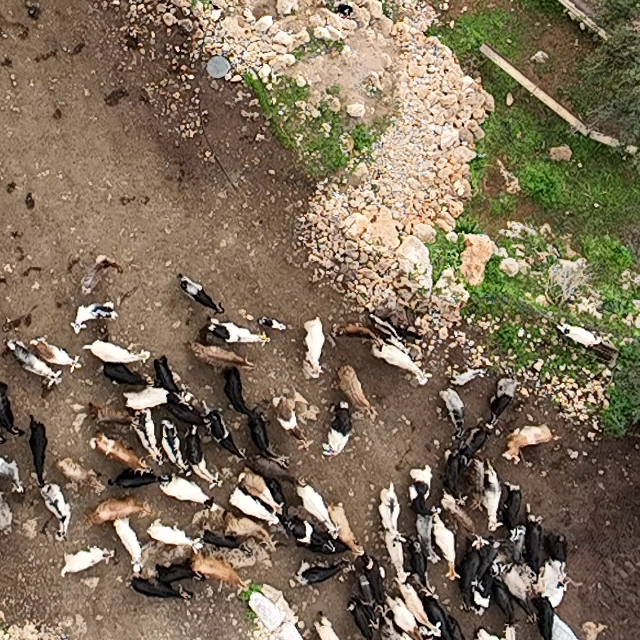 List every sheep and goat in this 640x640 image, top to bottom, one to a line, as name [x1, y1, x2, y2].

goat [80, 252, 117, 294]
goat [178, 273, 226, 315]
goat [71, 301, 117, 332]
goat [369, 314, 401, 340]
goat [208, 316, 271, 346]
goat [258, 316, 286, 330]
goat [302, 316, 326, 371]
goat [556, 323, 601, 345]
goat [332, 325, 383, 352]
goat [30, 337, 83, 372]
goat [386, 337, 410, 354]
goat [82, 339, 152, 363]
goat [4, 341, 63, 385]
goat [189, 342, 255, 369]
goat [371, 343, 429, 386]
goat [152, 355, 188, 392]
goat [102, 361, 147, 384]
goat [334, 365, 379, 421]
goat [222, 366, 256, 416]
goat [449, 370, 486, 385]
goat [0, 375, 25, 439]
goat [486, 377, 518, 429]
goat [0, 382, 6, 444]
goat [124, 388, 168, 407]
goat [440, 388, 465, 437]
goat [272, 395, 312, 452]
goat [88, 402, 133, 425]
goat [321, 402, 354, 454]
goat [132, 409, 165, 465]
goat [206, 410, 245, 459]
goat [249, 412, 285, 465]
goat [29, 414, 48, 490]
goat [160, 417, 191, 475]
goat [501, 422, 551, 458]
goat [186, 423, 223, 488]
goat [460, 427, 487, 466]
goat [94, 428, 154, 473]
goat [444, 449, 465, 506]
goat [0, 453, 24, 492]
goat [55, 456, 107, 492]
goat [466, 458, 486, 508]
goat [485, 461, 501, 529]
goat [406, 464, 442, 515]
goat [239, 471, 281, 514]
goat [107, 472, 171, 488]
goat [161, 474, 216, 510]
goat [0, 481, 11, 534]
goat [41, 483, 69, 539]
goat [377, 483, 405, 540]
goat [503, 484, 527, 542]
goat [294, 485, 339, 539]
goat [229, 488, 281, 525]
goat [85, 499, 153, 525]
goat [442, 499, 489, 548]
goat [329, 504, 362, 556]
goat [193, 509, 276, 551]
goat [416, 514, 440, 562]
goat [433, 514, 460, 580]
goat [527, 516, 544, 580]
goat [147, 517, 203, 549]
goat [285, 517, 336, 553]
goat [112, 518, 142, 571]
goat [546, 531, 571, 582]
goat [509, 533, 524, 562]
goat [386, 541, 409, 582]
goat [407, 542, 434, 595]
goat [471, 542, 499, 591]
goat [62, 548, 115, 575]
goat [459, 550, 480, 612]
goat [491, 550, 535, 622]
goat [191, 555, 250, 585]
goat [362, 555, 385, 604]
goat [155, 558, 204, 584]
goat [298, 558, 350, 584]
goat [541, 561, 553, 609]
goat [541, 562, 564, 607]
goat [132, 575, 191, 600]
goat [359, 575, 375, 607]
goat [398, 584, 441, 636]
goat [493, 585, 519, 626]
goat [535, 592, 553, 635]
goat [384, 595, 421, 636]
goat [423, 596, 451, 635]
goat [350, 602, 373, 635]
goat [363, 605, 378, 629]
goat [553, 613, 576, 637]
goat [447, 614, 463, 636]
goat [309, 618, 338, 638]